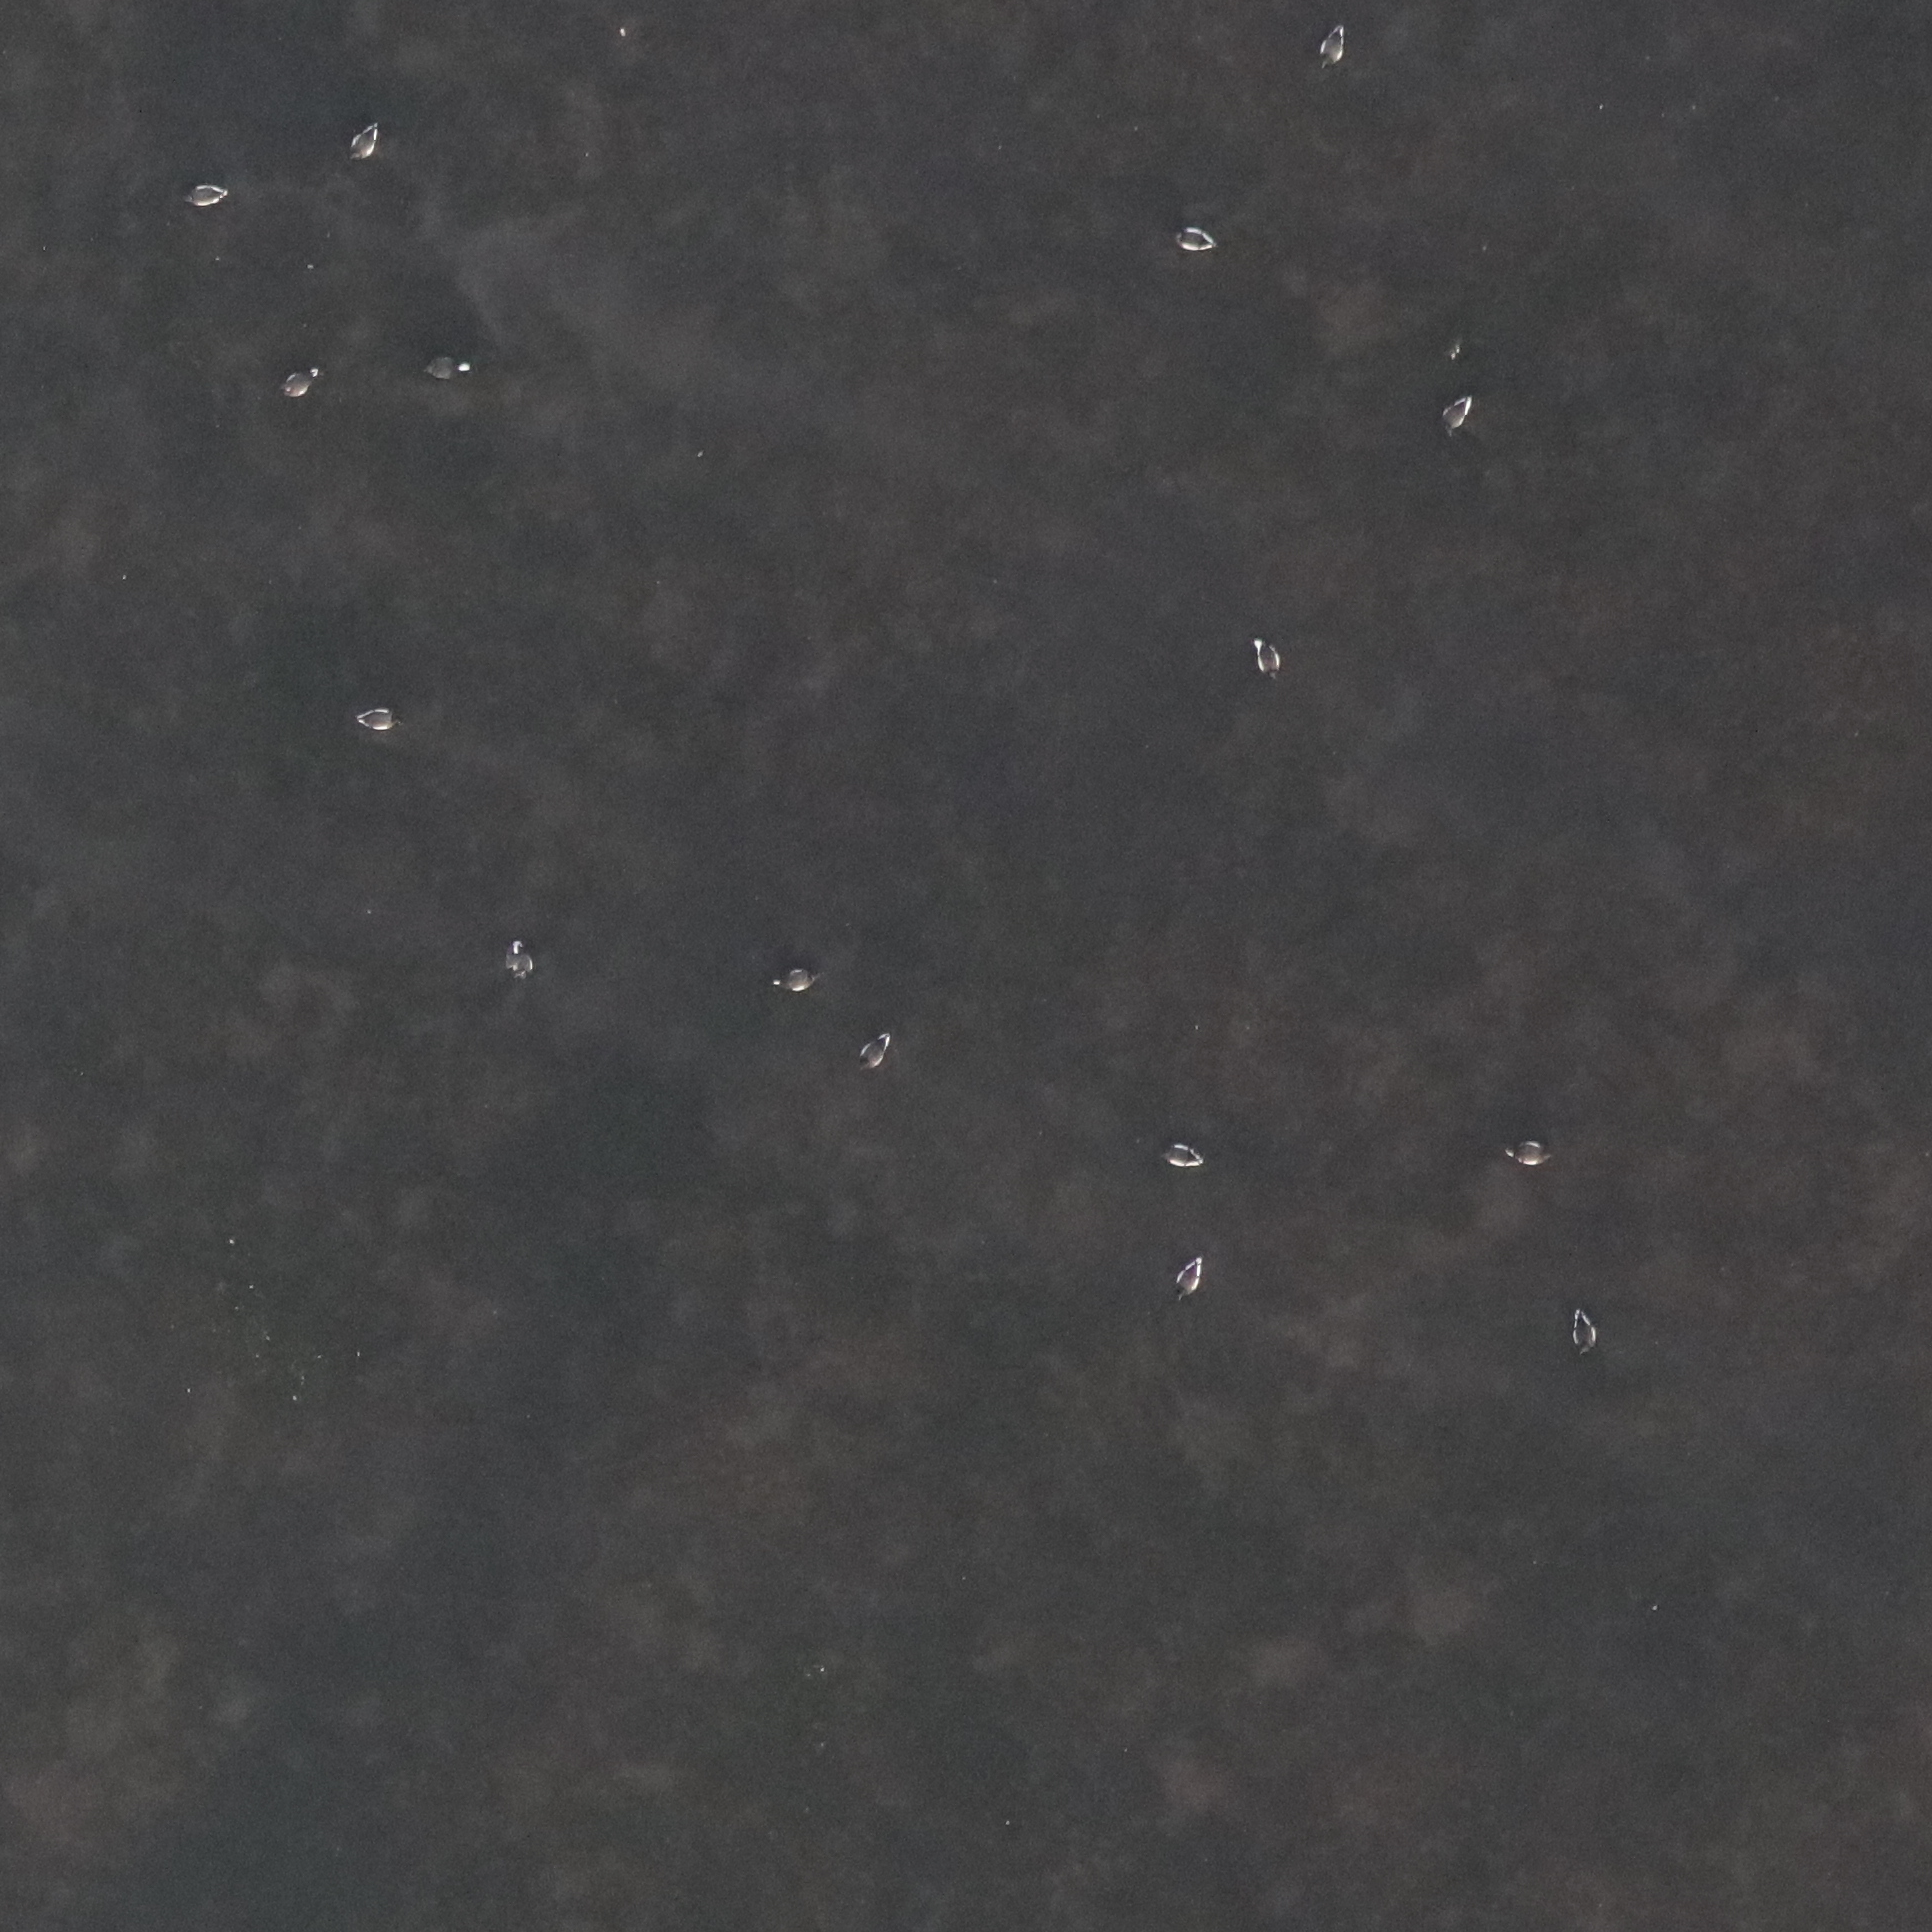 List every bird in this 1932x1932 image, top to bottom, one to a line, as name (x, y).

brant (1333, 46)
brant (364, 144)
brant (204, 195)
brant (1194, 240)
brant (447, 366)
brant (299, 383)
brant (1456, 415)
brant (1268, 659)
brant (379, 719)
brant (519, 960)
brant (796, 981)
brant (875, 1051)
brant (1531, 1153)
brant (1182, 1156)
brant (1188, 1279)
brant (1585, 1333)